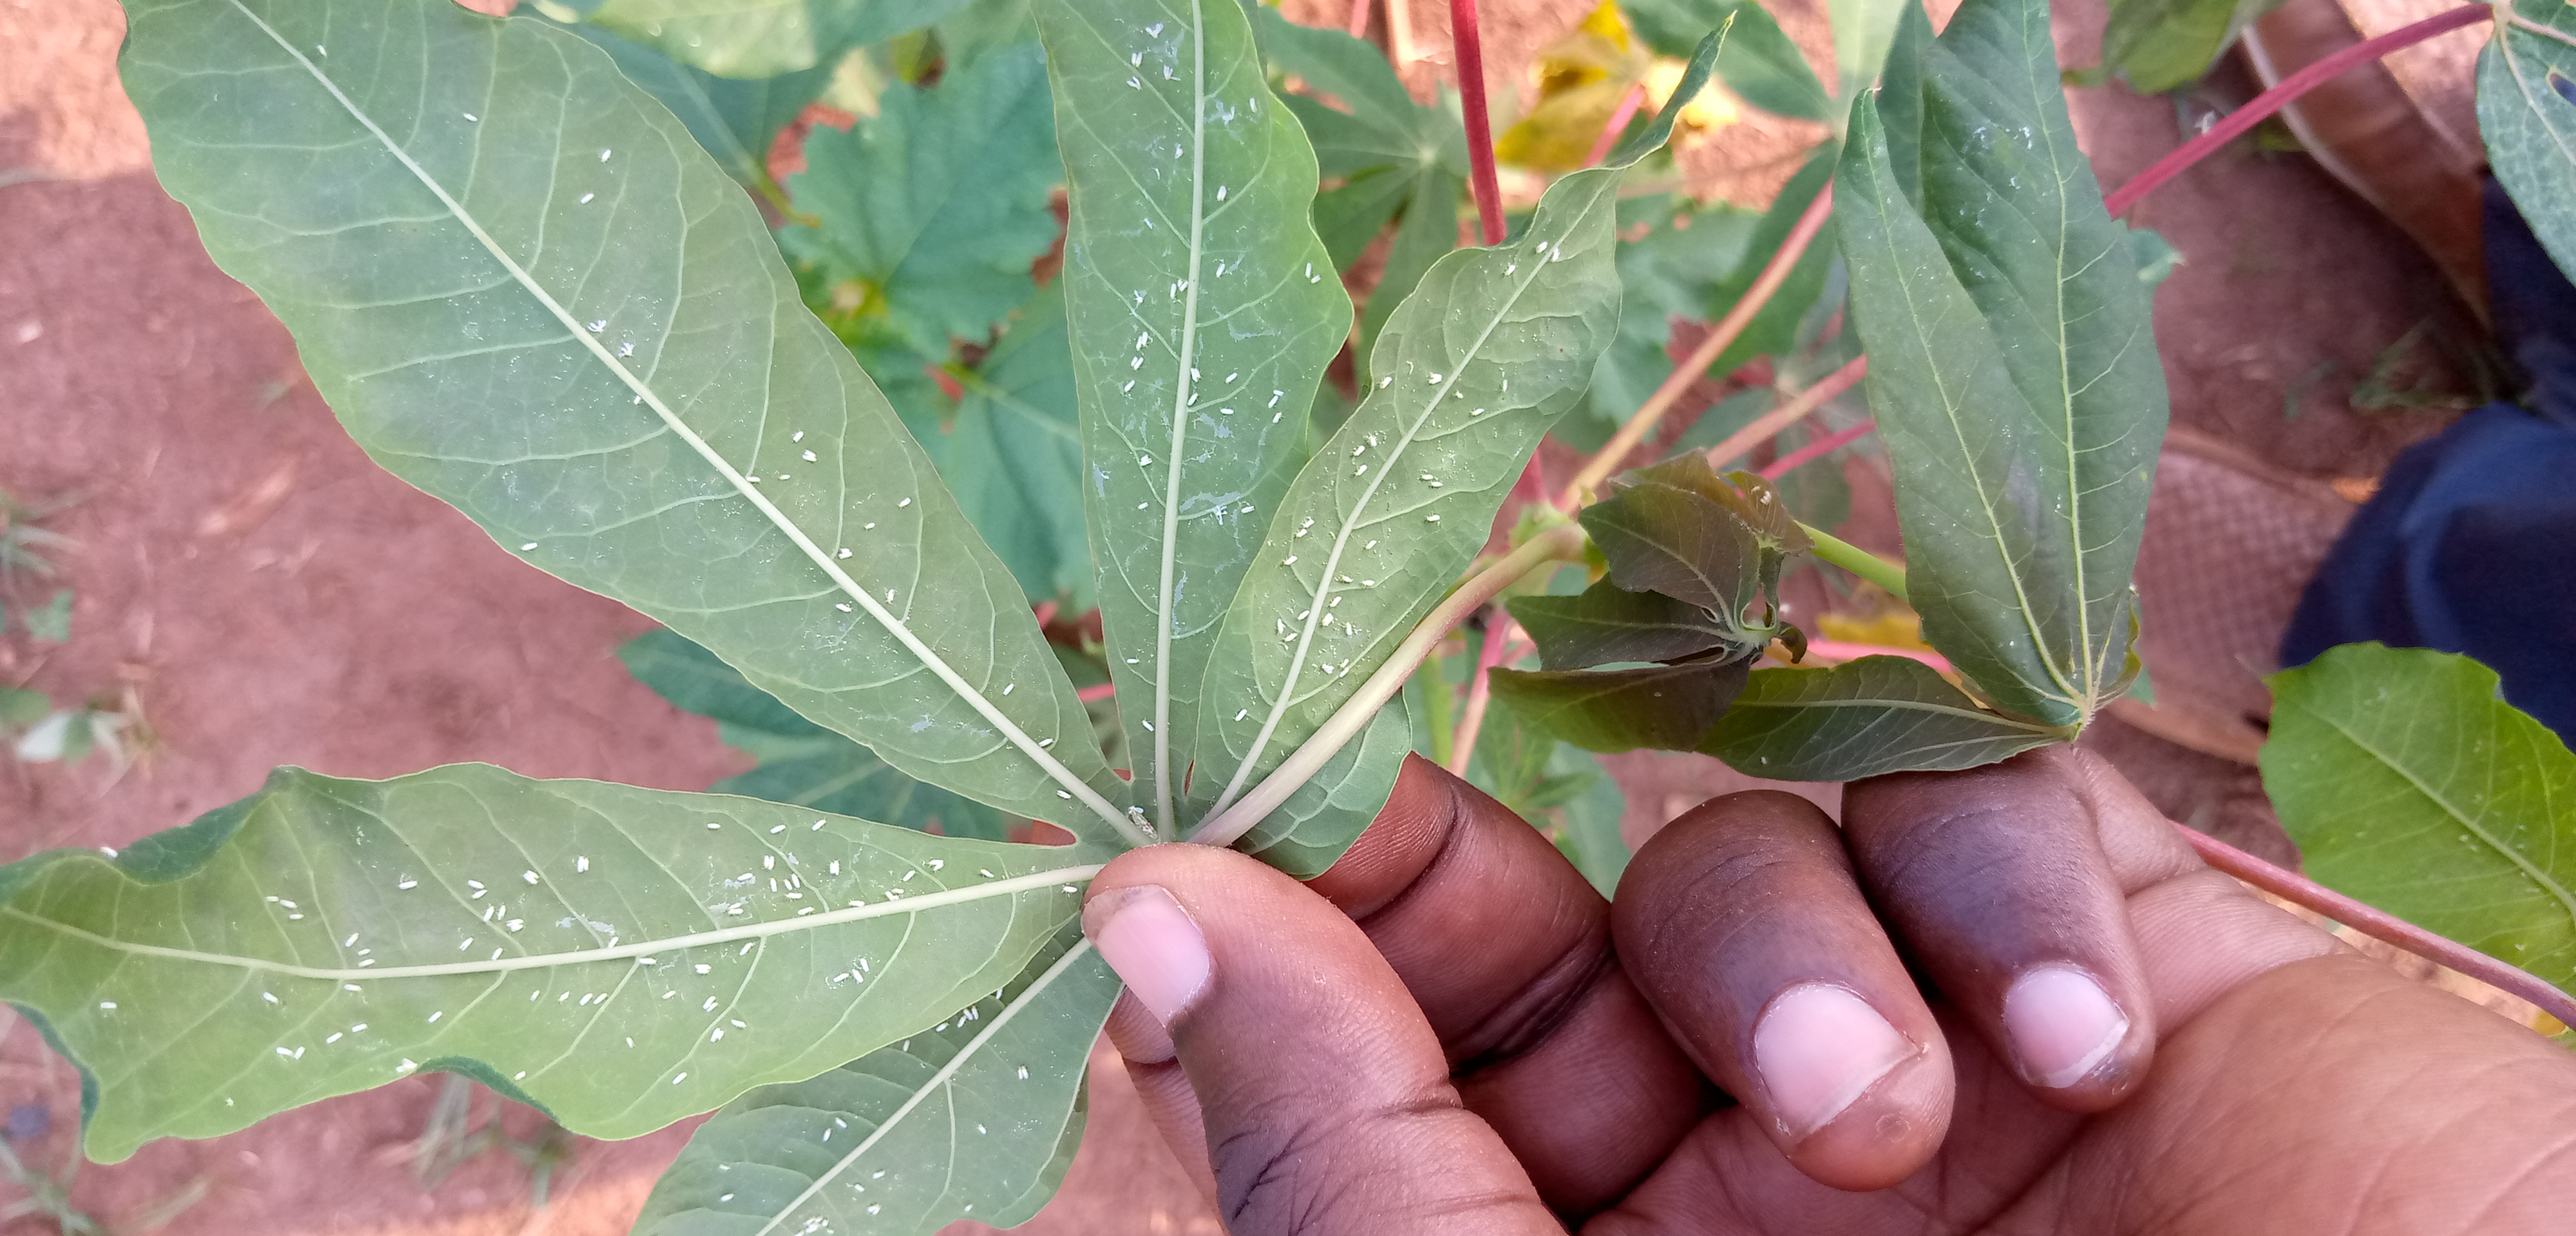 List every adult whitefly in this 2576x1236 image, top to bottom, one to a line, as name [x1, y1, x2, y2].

whitefly [1144, 19, 1165, 40]
whitefly [316, 41, 330, 57]
whitefly [1136, 50, 1143, 70]
whitefly [1130, 51, 1136, 67]
whitefly [1162, 62, 1174, 82]
whitefly [1123, 73, 1144, 92]
whitefly [1248, 96, 1259, 116]
whitefly [1222, 100, 1238, 128]
whitefly [2193, 108, 2217, 136]
whitefly [460, 110, 479, 125]
whitefly [1172, 141, 1187, 163]
whitefly [596, 145, 614, 165]
whitefly [1214, 183, 1227, 203]
whitefly [580, 190, 597, 206]
whitefly [1534, 239, 1550, 256]
whitefly [1549, 247, 1560, 266]
whitefly [1301, 259, 1315, 279]
whitefly [1211, 262, 1229, 279]
whitefly [1502, 262, 1517, 278]
whitefly [1310, 274, 1322, 286]
whitefly [1177, 277, 1183, 287]
whitefly [1179, 279, 1189, 292]
whitefly [1169, 282, 1177, 302]
whitefly [1133, 288, 1145, 304]
whitefly [583, 316, 609, 334]
whitefly [1141, 330, 1149, 348]
whitefly [1135, 335, 1142, 351]
whitefly [617, 341, 638, 361]
whitefly [1131, 355, 1138, 367]
whitefly [1134, 356, 1144, 371]
whitefly [1190, 366, 1198, 382]
whitefly [1195, 367, 1202, 379]
whitefly [1428, 370, 1443, 379]
whitefly [1224, 371, 1238, 386]
whitefly [1377, 373, 1395, 391]
whitefly [1499, 375, 1511, 393]
whitefly [1427, 377, 1444, 385]
whitefly [1121, 379, 1139, 393]
whitefly [1272, 388, 1285, 397]
whitefly [1452, 389, 1466, 400]
whitefly [1187, 390, 1200, 408]
whitefly [632, 394, 643, 406]
whitefly [1267, 395, 1281, 409]
whitefly [1218, 406, 1235, 417]
whitefly [1468, 406, 1486, 418]
whitefly [1271, 410, 1284, 426]
whitefly [793, 428, 806, 444]
whitefly [1366, 433, 1381, 447]
whitefly [1350, 444, 1366, 458]
whitefly [804, 448, 817, 456]
whitefly [1139, 453, 1150, 460]
whitefly [802, 454, 817, 463]
whitefly [1139, 457, 1153, 467]
whitefly [1353, 462, 1369, 478]
whitefly [778, 473, 791, 481]
whitefly [1420, 473, 1435, 480]
whitefly [744, 473, 761, 484]
whitefly [1428, 480, 1445, 489]
whitefly [1750, 484, 1761, 494]
whitefly [1764, 490, 1771, 498]
whitefly [897, 494, 913, 510]
whitefly [1758, 497, 1770, 505]
whitefly [1135, 501, 1150, 510]
whitefly [1212, 501, 1229, 528]
whitefly [1239, 503, 1257, 514]
whitefly [1421, 509, 1442, 526]
whitefly [1300, 516, 1318, 527]
whitefly [862, 520, 878, 530]
whitefly [1293, 527, 1308, 540]
whitefly [1363, 538, 1378, 552]
whitefly [515, 538, 543, 557]
whitefly [839, 547, 851, 554]
whitefly [838, 553, 853, 559]
whitefly [1281, 554, 1300, 570]
whitefly [1340, 571, 1354, 585]
whitefly [1358, 577, 1377, 588]
whitefly [2128, 583, 2137, 594]
whitefly [885, 584, 896, 606]
whitefly [1329, 594, 1343, 609]
whitefly [833, 600, 854, 615]
whitefly [1778, 603, 1791, 615]
whitefly [1296, 608, 1311, 623]
whitefly [1322, 611, 1334, 628]
whitefly [1275, 616, 1285, 637]
whitefly [1344, 620, 1354, 637]
whitefly [1284, 631, 1298, 645]
whitefly [1124, 657, 1139, 666]
whitefly [1340, 657, 1349, 668]
whitefly [1338, 666, 1350, 679]
whitefly [999, 682, 1018, 697]
whitefly [1231, 705, 1249, 724]
whitefly [1141, 718, 1155, 733]
whitefly [1037, 735, 1056, 749]
whitefly [1757, 754, 1770, 767]
whitefly [1055, 789, 1073, 800]
whitefly [1126, 802, 1144, 814]
whitefly [811, 818, 828, 832]
whitefly [705, 819, 721, 831]
whitefly [768, 822, 788, 835]
whitefly [99, 843, 118, 859]
whitefly [763, 852, 769, 870]
whitefly [768, 852, 776, 871]
whitefly [576, 854, 585, 875]
whitefly [584, 856, 591, 871]
whitefly [927, 857, 945, 865]
whitefly [829, 860, 834, 876]
whitefly [834, 860, 842, 876]
whitefly [933, 862, 944, 872]
whitefly [980, 867, 995, 880]
whitefly [903, 868, 916, 883]
whitefly [526, 870, 539, 879]
whitefly [735, 872, 753, 881]
whitefly [791, 872, 801, 889]
whitefly [524, 872, 538, 885]
whitefly [768, 877, 779, 894]
whitefly [466, 877, 485, 889]
whitefly [783, 877, 793, 891]
whitefly [397, 879, 421, 890]
whitefly [1059, 882, 1080, 895]
whitefly [891, 885, 905, 895]
whitefly [471, 888, 489, 901]
whitefly [883, 888, 895, 901]
whitefly [784, 890, 804, 901]
whitefly [263, 894, 279, 903]
whitefly [279, 897, 298, 910]
whitefly [847, 899, 866, 908]
whitefly [727, 901, 743, 910]
whitefly [482, 904, 495, 922]
whitefly [498, 904, 507, 921]
whitefly [797, 904, 815, 917]
whitefly [726, 909, 745, 915]
whitefly [287, 912, 305, 922]
whitefly [505, 916, 525, 925]
whitefly [511, 924, 525, 932]
whitefly [344, 931, 361, 950]
whitefly [605, 932, 620, 949]
whitefly [457, 935, 474, 953]
whitefly [738, 941, 753, 957]
whitefly [490, 946, 504, 961]
whitefly [357, 947, 373, 958]
whitefly [636, 956, 659, 966]
whitefly [859, 956, 871, 973]
whitefly [358, 957, 377, 968]
whitefly [694, 963, 712, 969]
whitefly [851, 968, 866, 984]
whitefly [696, 969, 711, 975]
whitefly [833, 971, 851, 984]
whitefly [341, 981, 364, 994]
whitefly [530, 988, 541, 1002]
whitefly [996, 988, 1003, 1000]
whitefly [660, 988, 679, 1001]
whitefly [262, 989, 280, 1005]
whitefly [558, 989, 571, 1004]
whitefly [580, 991, 593, 1006]
whitefly [593, 991, 609, 1006]
whitefly [702, 995, 716, 1009]
whitefly [99, 998, 120, 1011]
whitefly [707, 1001, 719, 1013]
whitefly [971, 1005, 981, 1021]
whitefly [426, 1008, 444, 1024]
whitefly [963, 1008, 976, 1021]
whitefly [957, 1015, 966, 1029]
whitefly [729, 1017, 748, 1030]
whitefly [936, 1020, 951, 1032]
whitefly [348, 1022, 371, 1034]
whitefly [710, 1026, 721, 1044]
whitefly [717, 1028, 726, 1041]
whitefly [324, 1030, 344, 1045]
whitefly [624, 1033, 636, 1051]
whitefly [901, 1038, 912, 1054]
whitefly [294, 1044, 307, 1059]
whitefly [275, 1045, 295, 1058]
whitefly [403, 1061, 419, 1071]
whitefly [1021, 1064, 1030, 1081]
whitefly [1017, 1067, 1024, 1080]
whitefly [670, 1069, 689, 1086]
whitefly [511, 1070, 528, 1082]
whitefly [834, 1116, 849, 1129]
whitefly [976, 1121, 990, 1136]
whitefly [820, 1126, 833, 1143]
whitefly [714, 1162, 732, 1172]
whitefly [871, 1168, 887, 1180]
whitefly [853, 1181, 867, 1194]
whitefly [717, 1190, 736, 1203]
whitefly [866, 1203, 880, 1213]
whitefly [963, 1203, 974, 1213]
whitefly [872, 1205, 882, 1217]
whitefly [816, 1215, 823, 1222]
whitefly [803, 1217, 815, 1226]
whitefly [822, 1218, 830, 1228]
whitefly [806, 1221, 819, 1233]
whitefly [826, 1228, 836, 1235]
whitefly [794, 1229, 805, 1236]